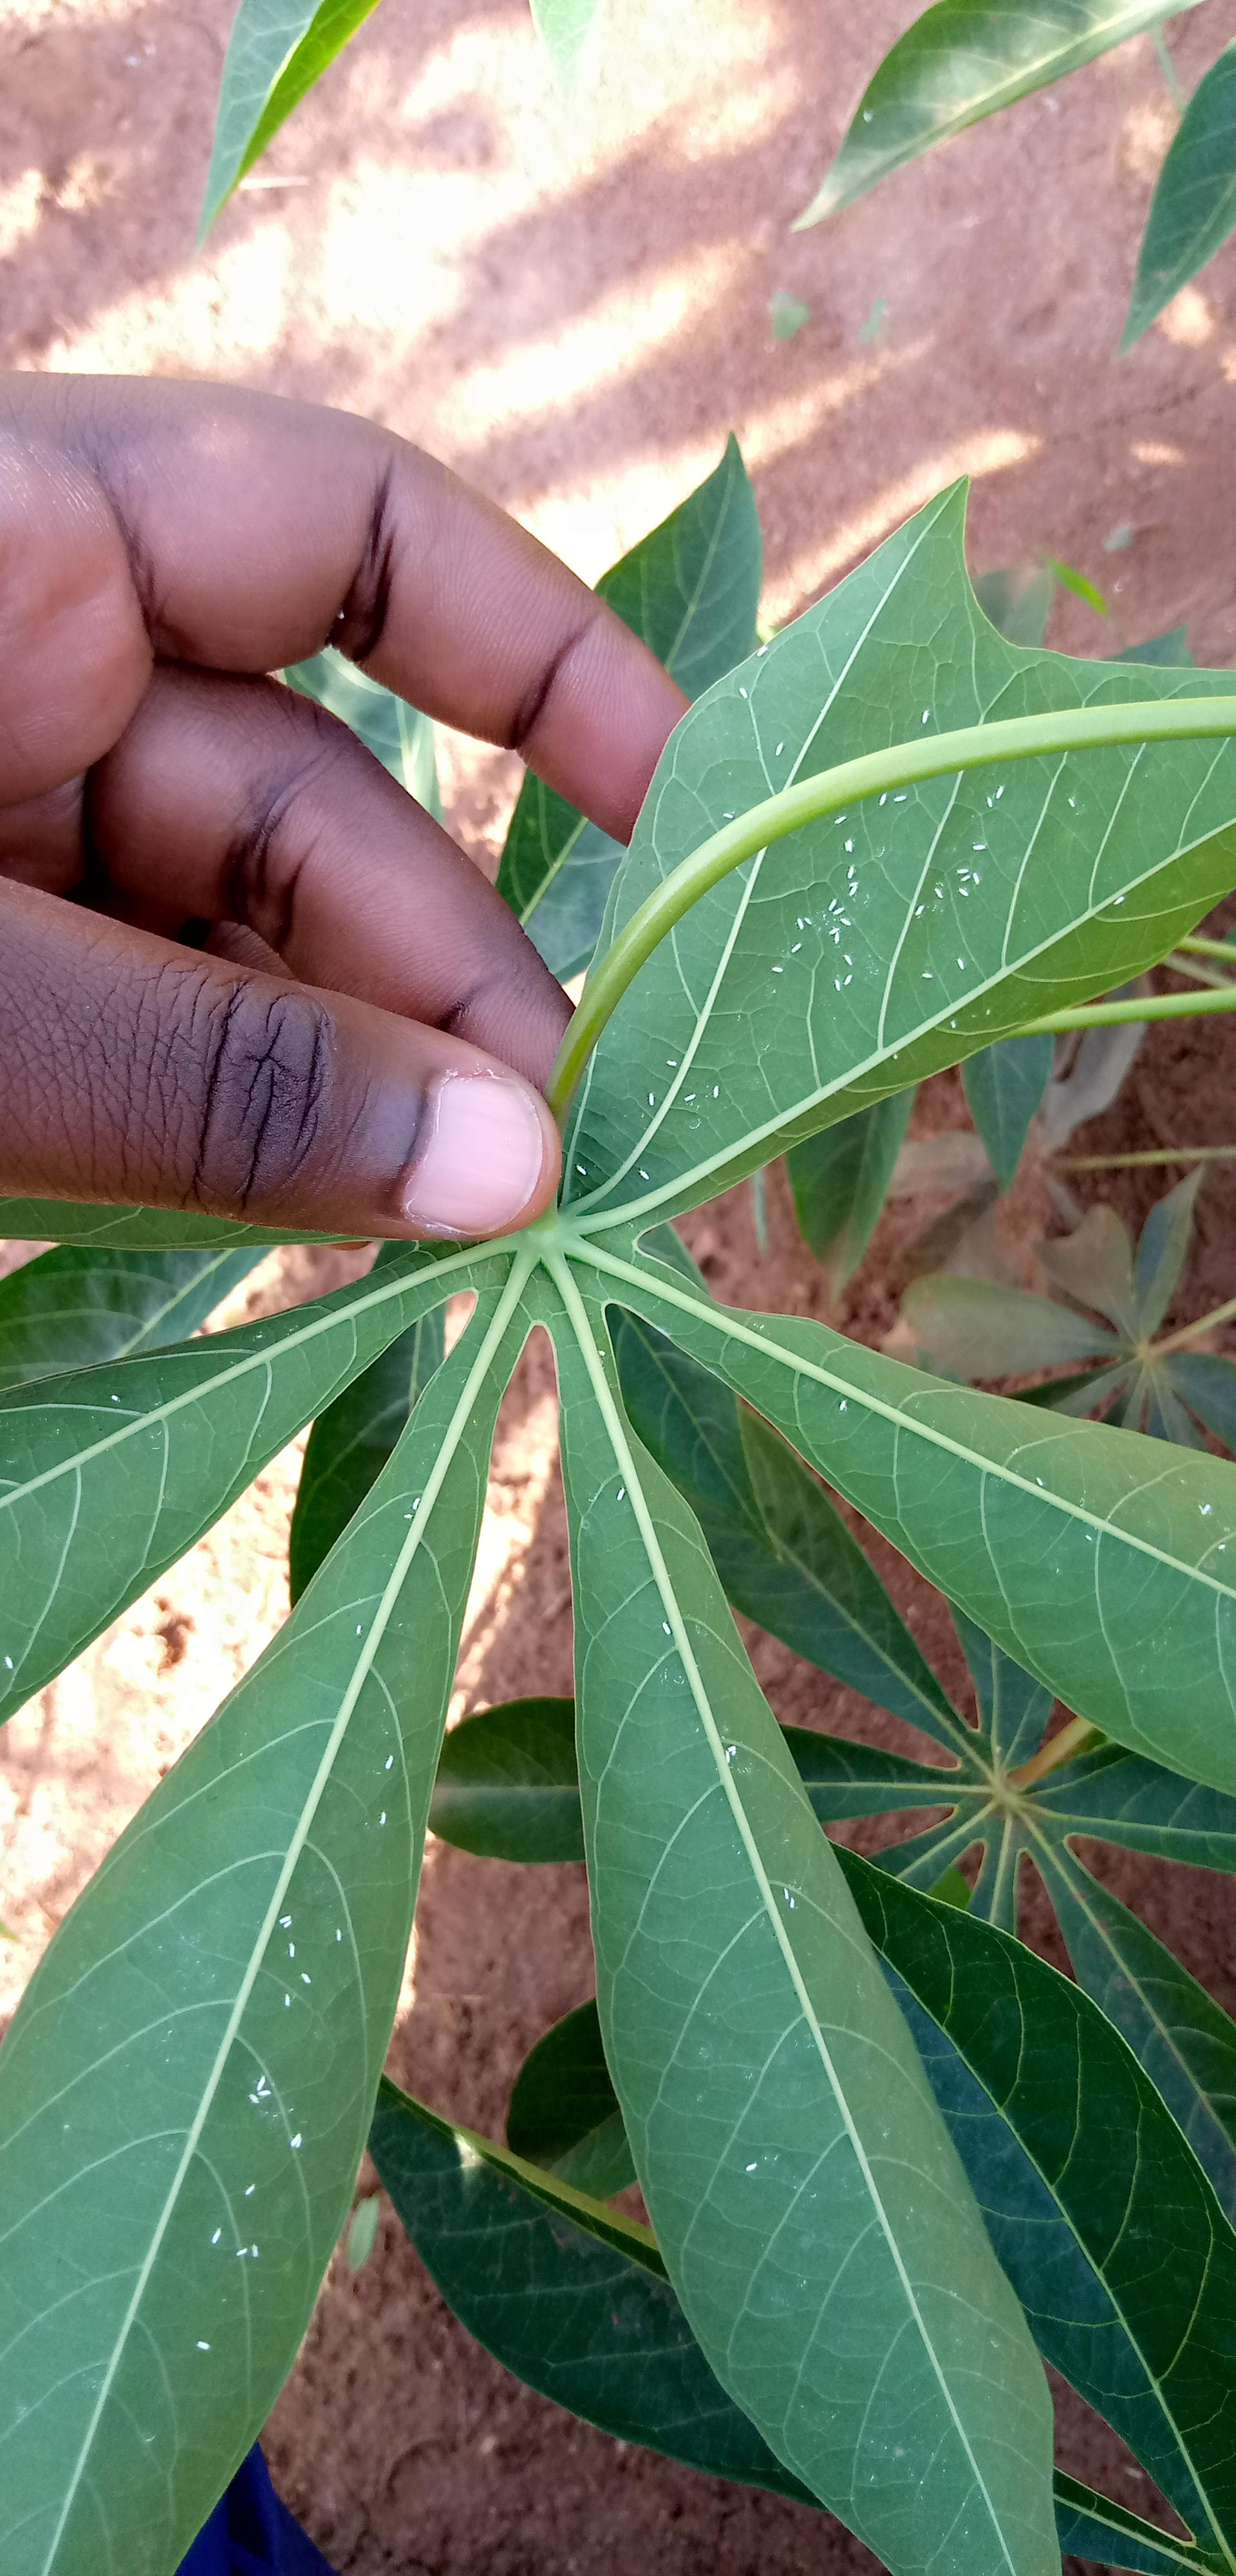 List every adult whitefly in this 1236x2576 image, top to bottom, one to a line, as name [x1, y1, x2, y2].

whitefly [755, 645, 769, 658]
whitefly [735, 684, 752, 701]
whitefly [918, 708, 932, 726]
whitefly [772, 741, 786, 759]
whitefly [994, 784, 1006, 802]
whitefly [877, 791, 886, 808]
whitefly [891, 795, 908, 804]
whitefly [1067, 795, 1078, 811]
whitefly [985, 795, 995, 810]
whitefly [720, 810, 738, 821]
whitefly [832, 813, 849, 826]
whitefly [848, 838, 855, 855]
whitefly [844, 840, 848, 853]
whitefly [970, 842, 991, 852]
whitefly [845, 862, 856, 880]
whitefly [954, 866, 971, 875]
whitefly [971, 871, 982, 887]
whitefly [959, 873, 971, 883]
whitefly [846, 881, 860, 887]
whitefly [932, 885, 945, 900]
whitefly [847, 885, 859, 898]
whitefly [956, 886, 971, 901]
whitefly [1112, 895, 1127, 908]
whitefly [827, 896, 838, 913]
whitefly [913, 903, 926, 920]
whitefly [832, 906, 845, 917]
whitefly [801, 916, 814, 927]
whitefly [794, 916, 804, 932]
whitefly [838, 916, 852, 927]
whitefly [827, 926, 841, 936]
whitefly [834, 931, 840, 947]
whitefly [789, 942, 804, 955]
whitefly [840, 951, 854, 967]
whitefly [953, 955, 970, 972]
whitefly [767, 965, 784, 975]
whitefly [918, 971, 935, 981]
whitefly [842, 972, 855, 987]
whitefly [832, 978, 843, 994]
whitefly [983, 1007, 994, 1017]
whitefly [947, 1017, 959, 1032]
whitefly [890, 1052, 900, 1061]
whitefly [662, 1057, 681, 1068]
whitefly [711, 1084, 722, 1100]
whitefly [645, 1090, 658, 1109]
whitefly [681, 1091, 699, 1105]
whitefly [574, 1162, 590, 1177]
whitefly [637, 1168, 652, 1183]
whitefly [596, 1347, 608, 1358]
whitefly [109, 1392, 122, 1403]
whitefly [836, 1396, 851, 1414]
whitefly [1035, 1475, 1045, 1487]
whitefly [613, 1484, 627, 1502]
whitefly [411, 1494, 422, 1511]
whitefly [1194, 1501, 1213, 1517]
whitefly [402, 1512, 414, 1520]
whitefly [1083, 1533, 1094, 1542]
whitefly [1216, 1542, 1228, 1552]
whitefly [660, 1619, 674, 1636]
whitefly [353, 1622, 365, 1638]
whitefly [3, 1654, 17, 1670]
whitefly [726, 1744, 737, 1752]
whitefly [723, 1748, 731, 1765]
whitefly [384, 1752, 395, 1772]
whitefly [377, 1808, 389, 1828]
whitefly [782, 1886, 791, 1900]
whitefly [789, 1894, 796, 1911]
whitefly [278, 1913, 293, 1925]
whitefly [283, 1919, 292, 1929]
whitefly [332, 1926, 346, 1943]
whitefly [286, 1940, 297, 1960]
whitefly [297, 1971, 313, 1986]
whitefly [281, 1990, 295, 2009]
whitefly [255, 2073, 267, 2092]
whitefly [257, 2088, 273, 2098]
whitefly [247, 2093, 262, 2106]
whitefly [289, 2132, 303, 2149]
whitefly [295, 2137, 302, 2149]
whitefly [742, 2160, 761, 2175]
whitefly [243, 2183, 257, 2197]
whitefly [209, 2224, 225, 2246]
whitefly [250, 2243, 263, 2260]
whitefly [234, 2246, 250, 2259]
whitefly [194, 2339, 213, 2353]